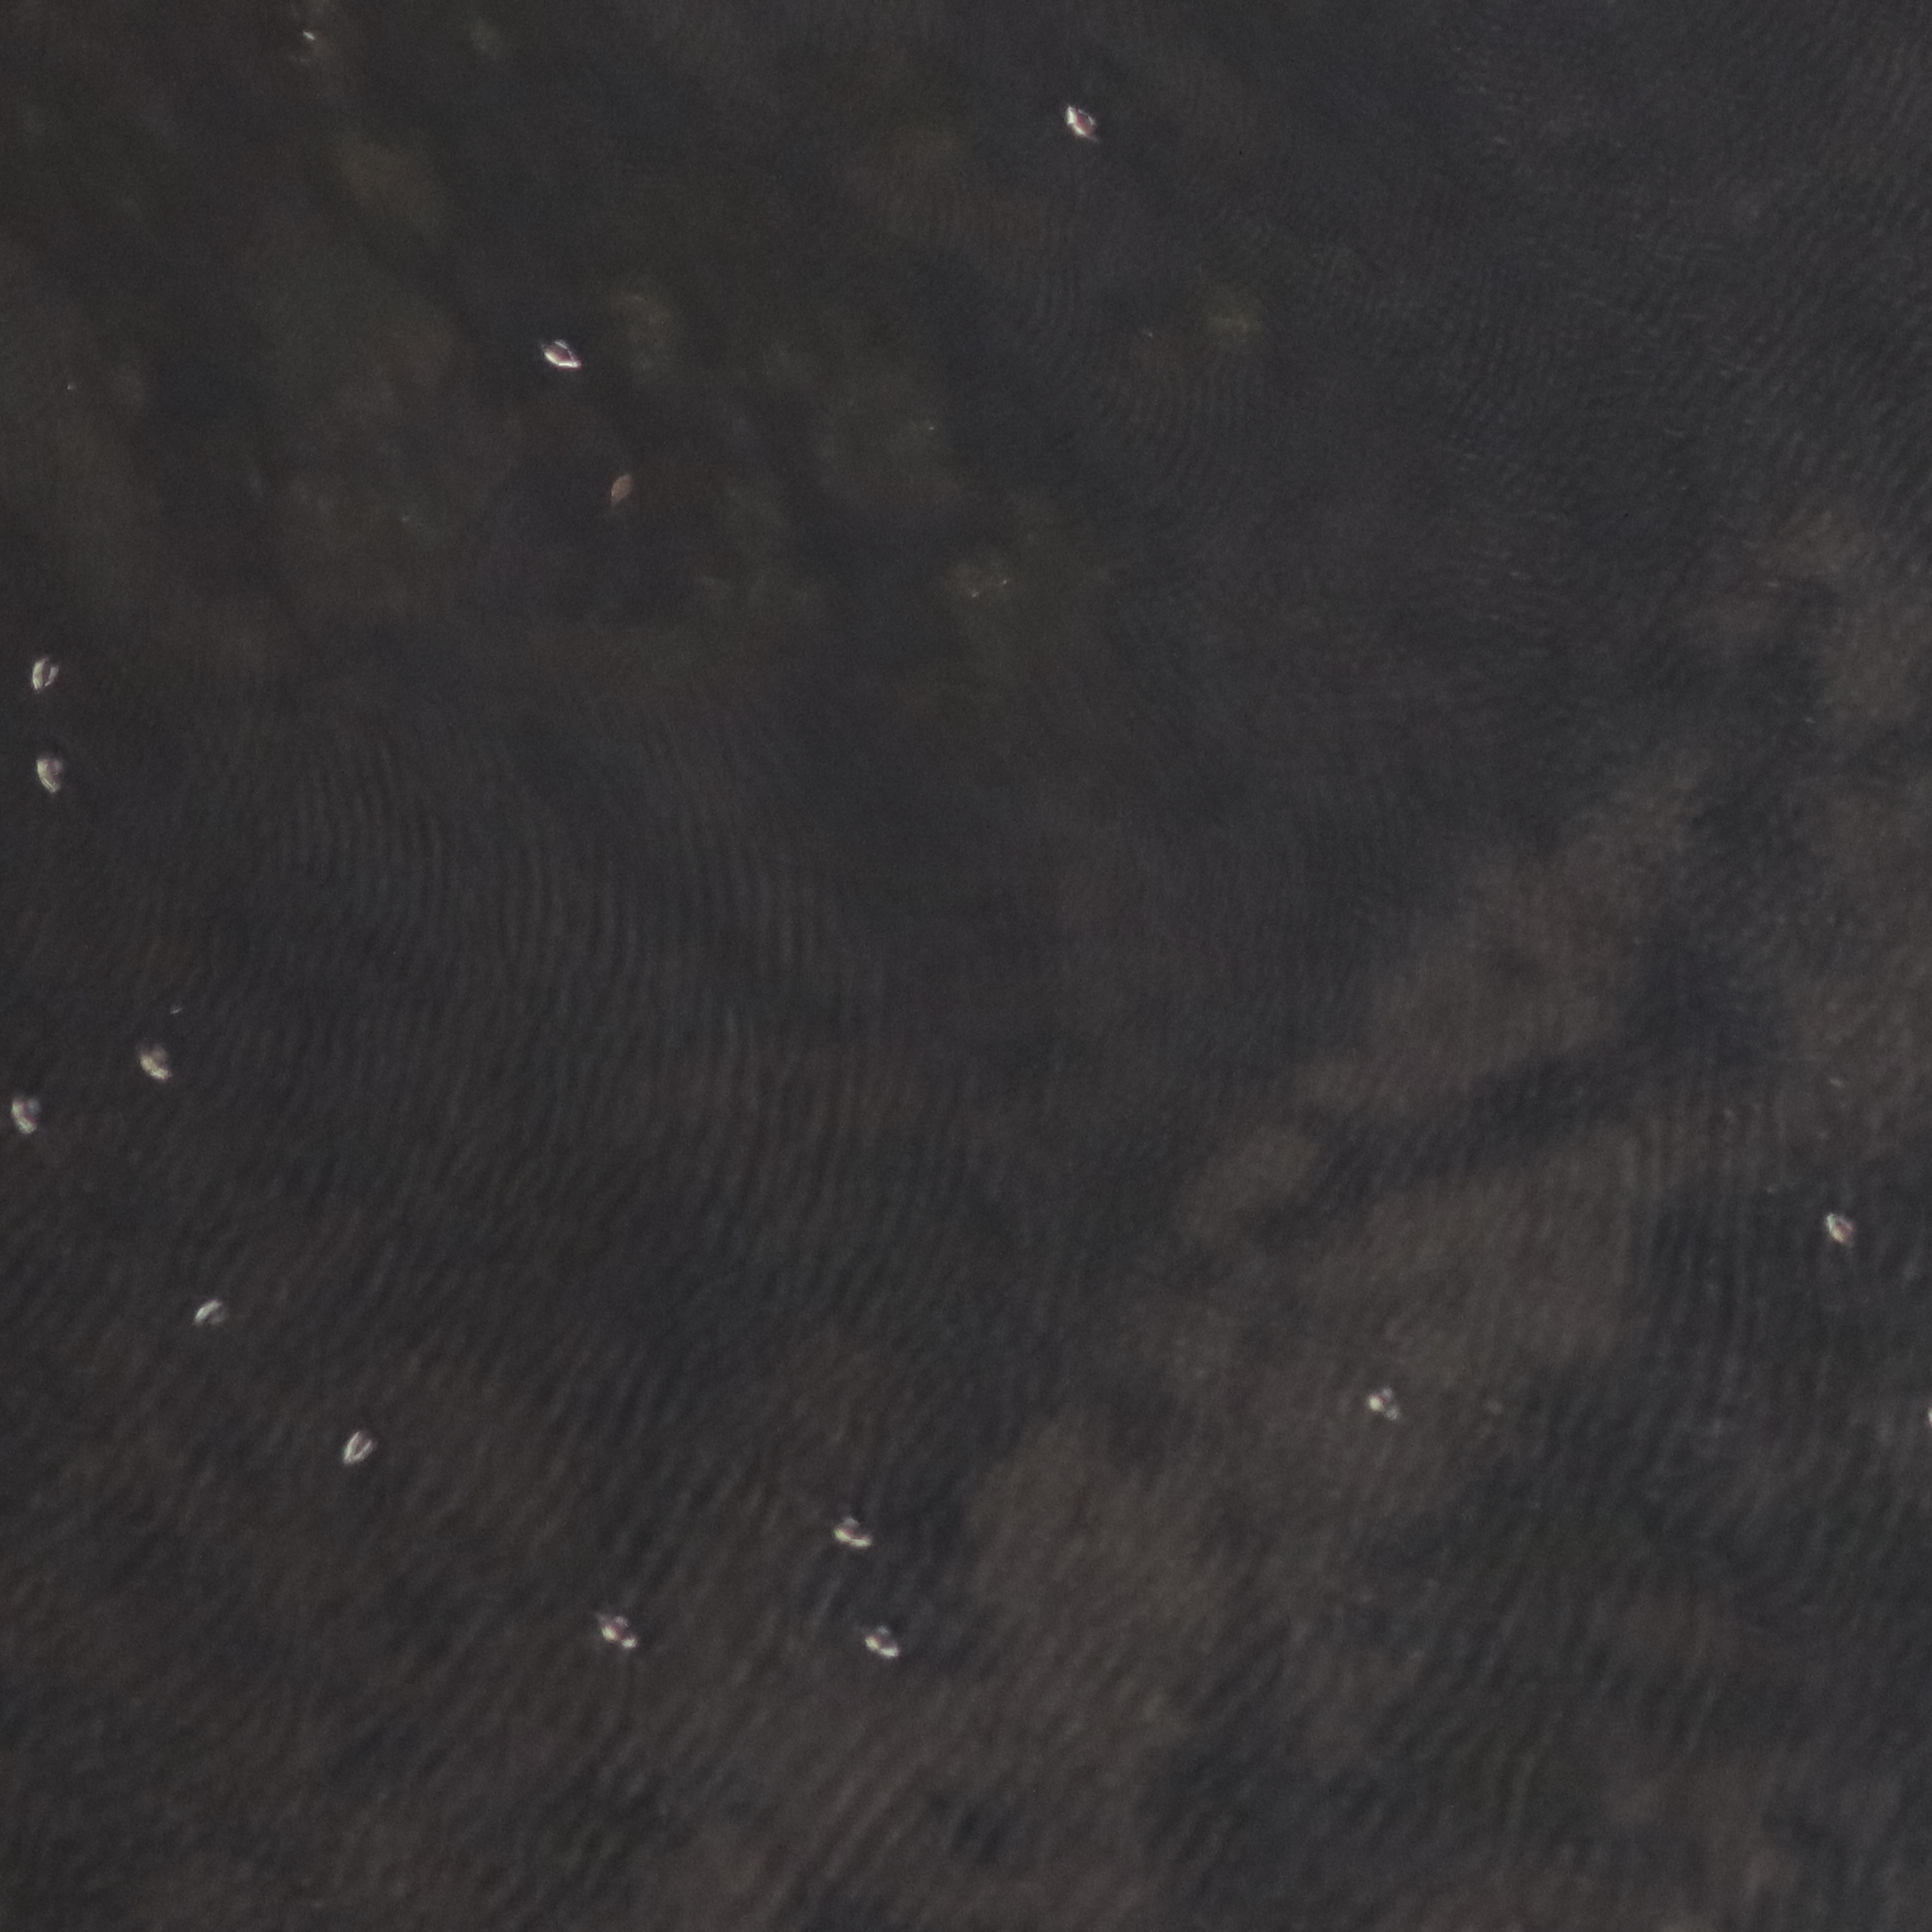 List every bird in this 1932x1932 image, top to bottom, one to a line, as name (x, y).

brant (1082, 121)
brant (561, 353)
other bird (622, 488)
brant (45, 674)
brant (51, 770)
brant (153, 1063)
brant (25, 1113)
brant (1841, 1227)
brant (206, 1314)
brant (1385, 1402)
brant (359, 1452)
brant (850, 1530)
brant (615, 1633)
brant (879, 1642)